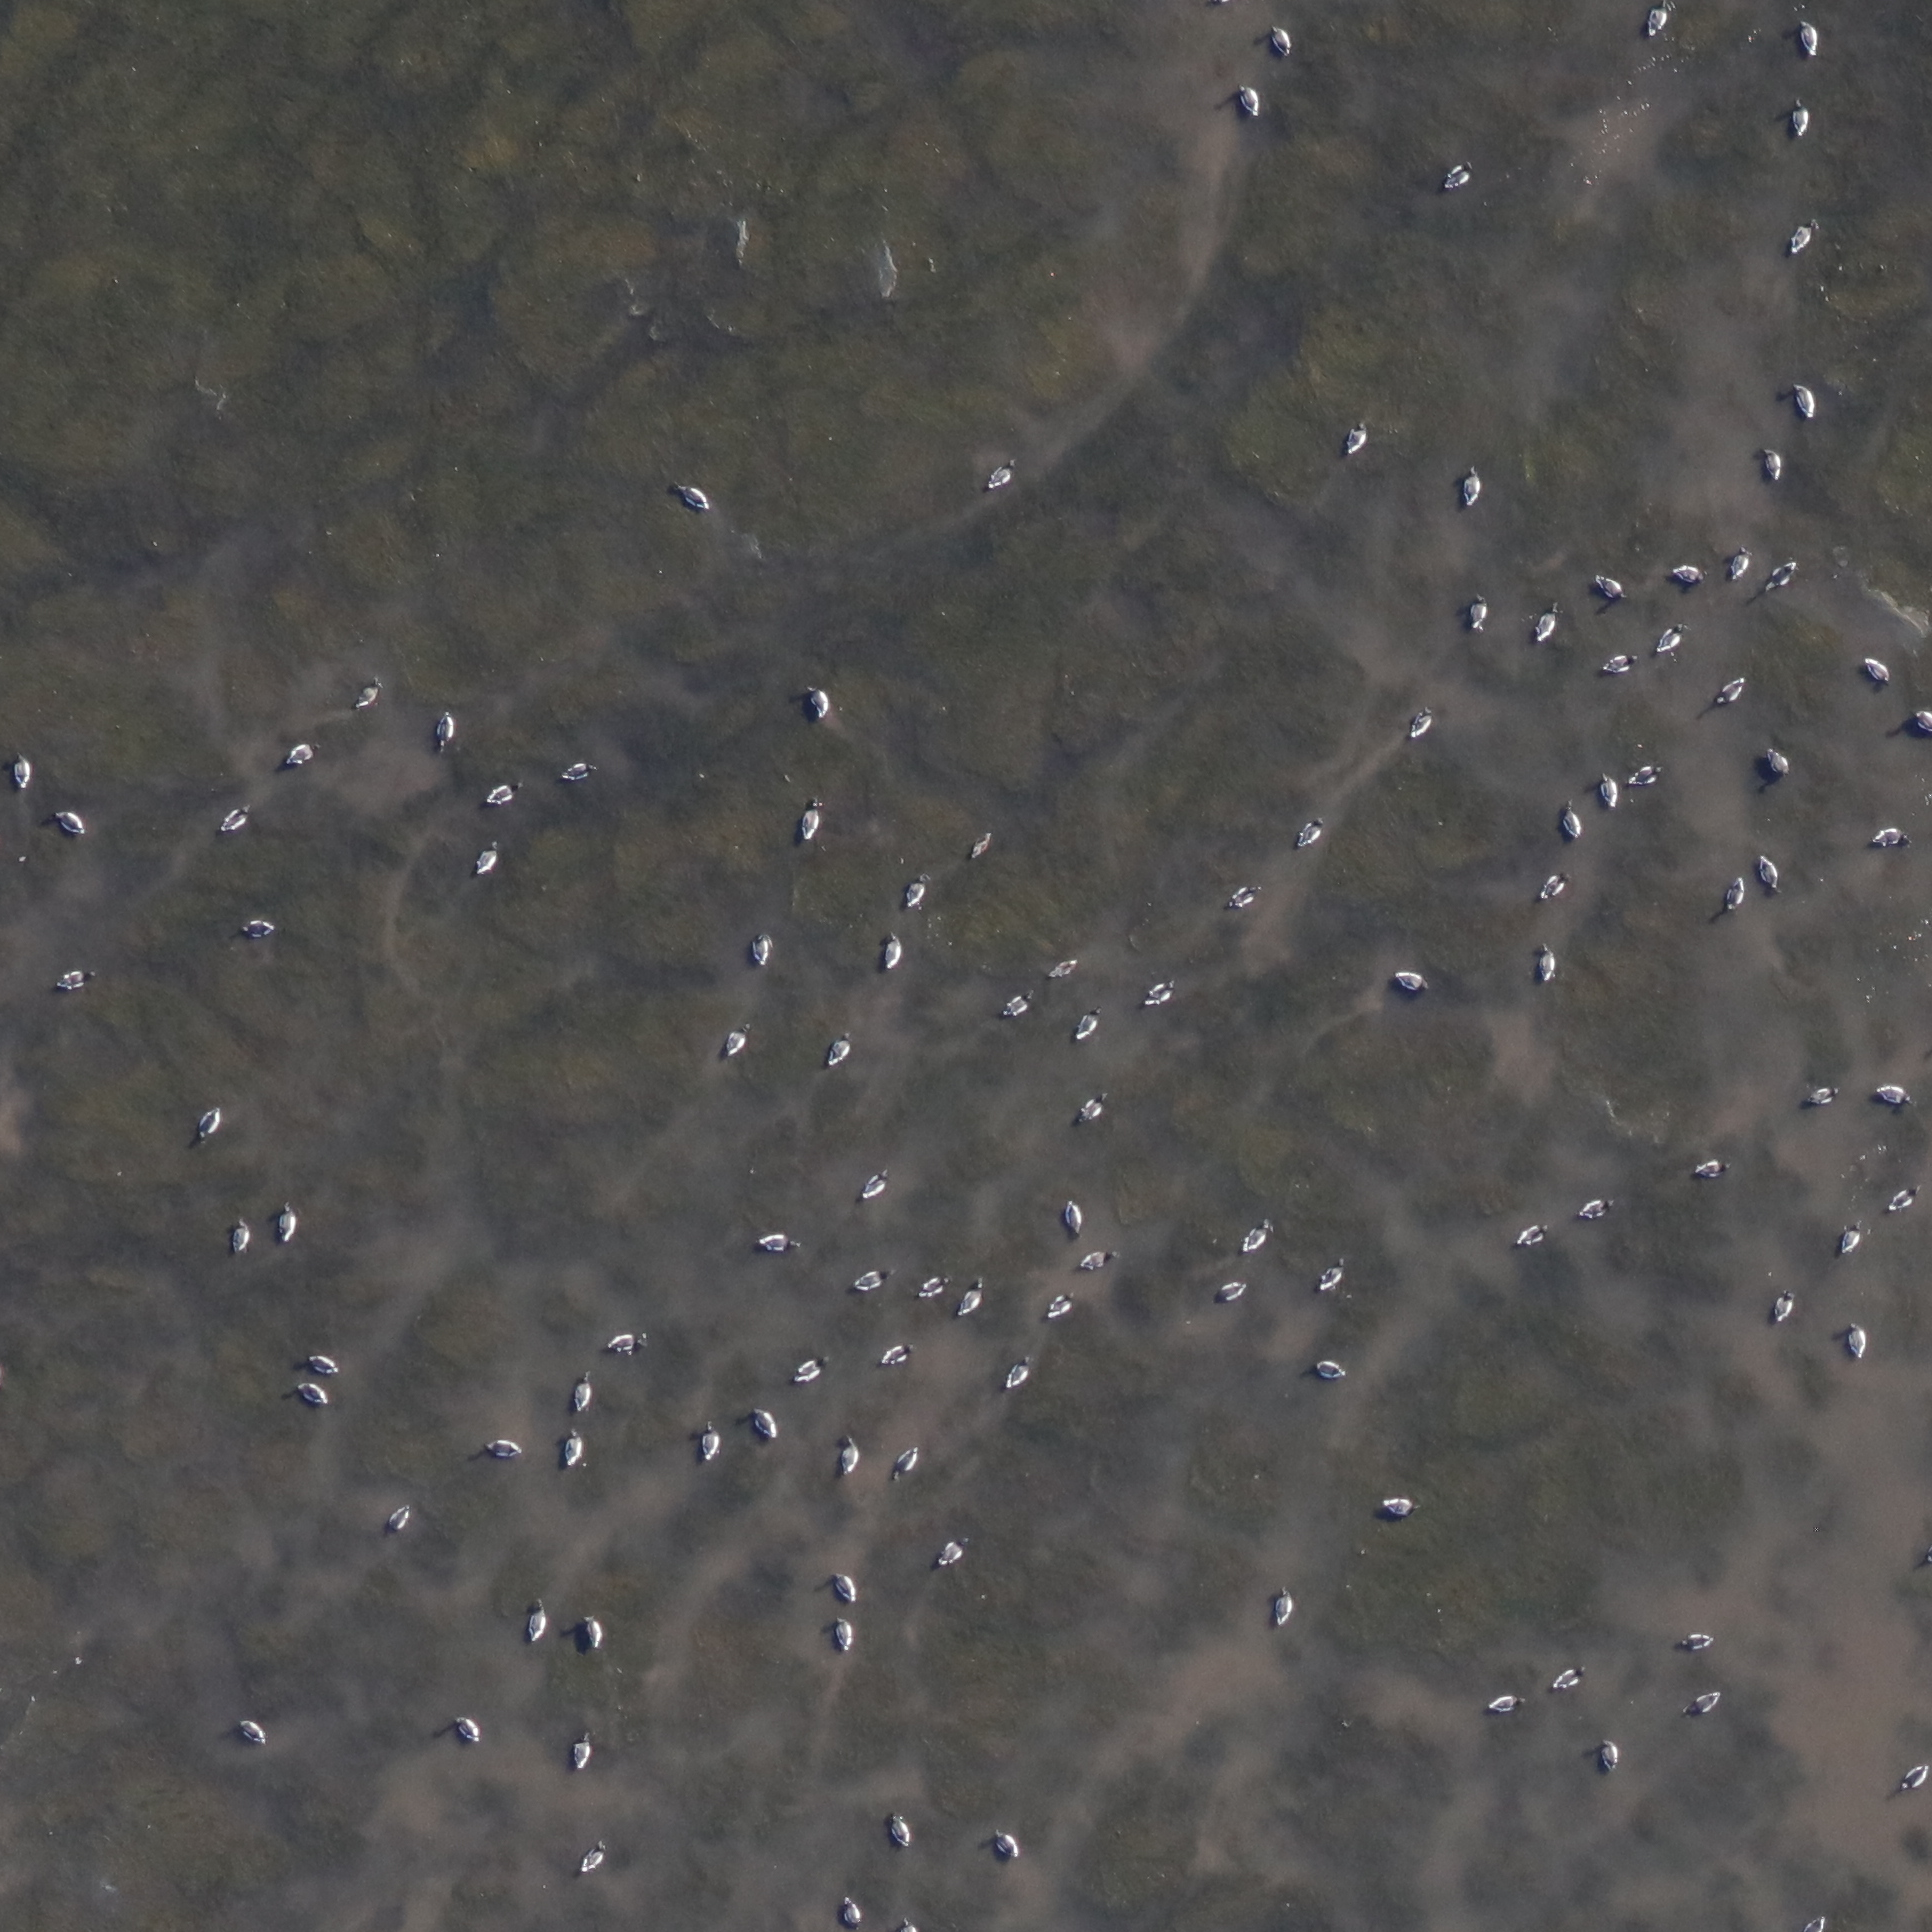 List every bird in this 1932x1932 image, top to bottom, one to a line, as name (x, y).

brant (1656, 18)
brant (1279, 37)
brant (1806, 42)
brant (1250, 102)
brant (1798, 120)
brant (1457, 177)
brant (1802, 237)
brant (1802, 400)
brant (1355, 440)
brant (1771, 465)
brant (1003, 476)
brant (1471, 488)
brant (692, 497)
brant (1741, 564)
brant (1687, 570)
brant (1779, 575)
brant (1611, 589)
brant (1477, 613)
brant (1546, 624)
brant (1669, 640)
brant (1618, 664)
brant (1876, 672)
brant (1728, 693)
brant (366, 694)
brant (823, 700)
brant (1421, 721)
brant (1926, 722)
brant (445, 732)
brant (300, 756)
brant (1777, 764)
brant (22, 772)
brant (576, 772)
brant (1644, 774)
brant (1608, 791)
brant (500, 795)
brant (234, 821)
brant (810, 821)
brant (68, 823)
brant (1573, 826)
brant (1311, 833)
brant (1890, 839)
other bird (981, 842)
brant (489, 862)
brant (1768, 873)
brant (1553, 887)
brant (913, 892)
brant (1731, 897)
brant (1242, 898)
brant (257, 927)
brant (761, 948)
brant (897, 954)
brant (1547, 964)
other bird (1066, 969)
brant (73, 979)
brant (1413, 983)
brant (1160, 993)
brant (1023, 1004)
brant (1087, 1023)
brant (737, 1039)
brant (840, 1048)
brant (1823, 1095)
brant (1892, 1096)
brant (1091, 1109)
brant (209, 1123)
brant (1709, 1170)
brant (875, 1189)
brant (1902, 1195)
brant (1596, 1209)
brant (1073, 1220)
brant (286, 1223)
brant (1533, 1234)
brant (241, 1236)
brant (1255, 1236)
brant (1851, 1240)
brant (776, 1243)
brant (1099, 1260)
brant (1335, 1276)
brant (870, 1278)
brant (934, 1286)
brant (1229, 1292)
brant (975, 1299)
brant (1066, 1305)
brant (1781, 1308)
brant (1855, 1342)
brant (624, 1344)
brant (896, 1352)
brant (329, 1366)
brant (1327, 1369)
brant (1023, 1372)
brant (812, 1373)
brant (311, 1391)
brant (578, 1392)
brant (763, 1424)
brant (710, 1442)
brant (501, 1449)
brant (577, 1450)
brant (851, 1458)
brant (903, 1462)
brant (1401, 1504)
brant (397, 1520)
brant (950, 1551)
brant (845, 1587)
brant (1284, 1607)
brant (535, 1620)
brant (592, 1632)
brant (842, 1635)
brant (1694, 1643)
brant (1569, 1679)
brant (1701, 1701)
brant (1504, 1705)
brant (465, 1727)
brant (249, 1730)
brant (582, 1753)
brant (1606, 1755)
brant (1915, 1778)
brant (899, 1830)
brant (1004, 1846)
brant (592, 1860)
brant (851, 1914)
brant (1814, 1931)